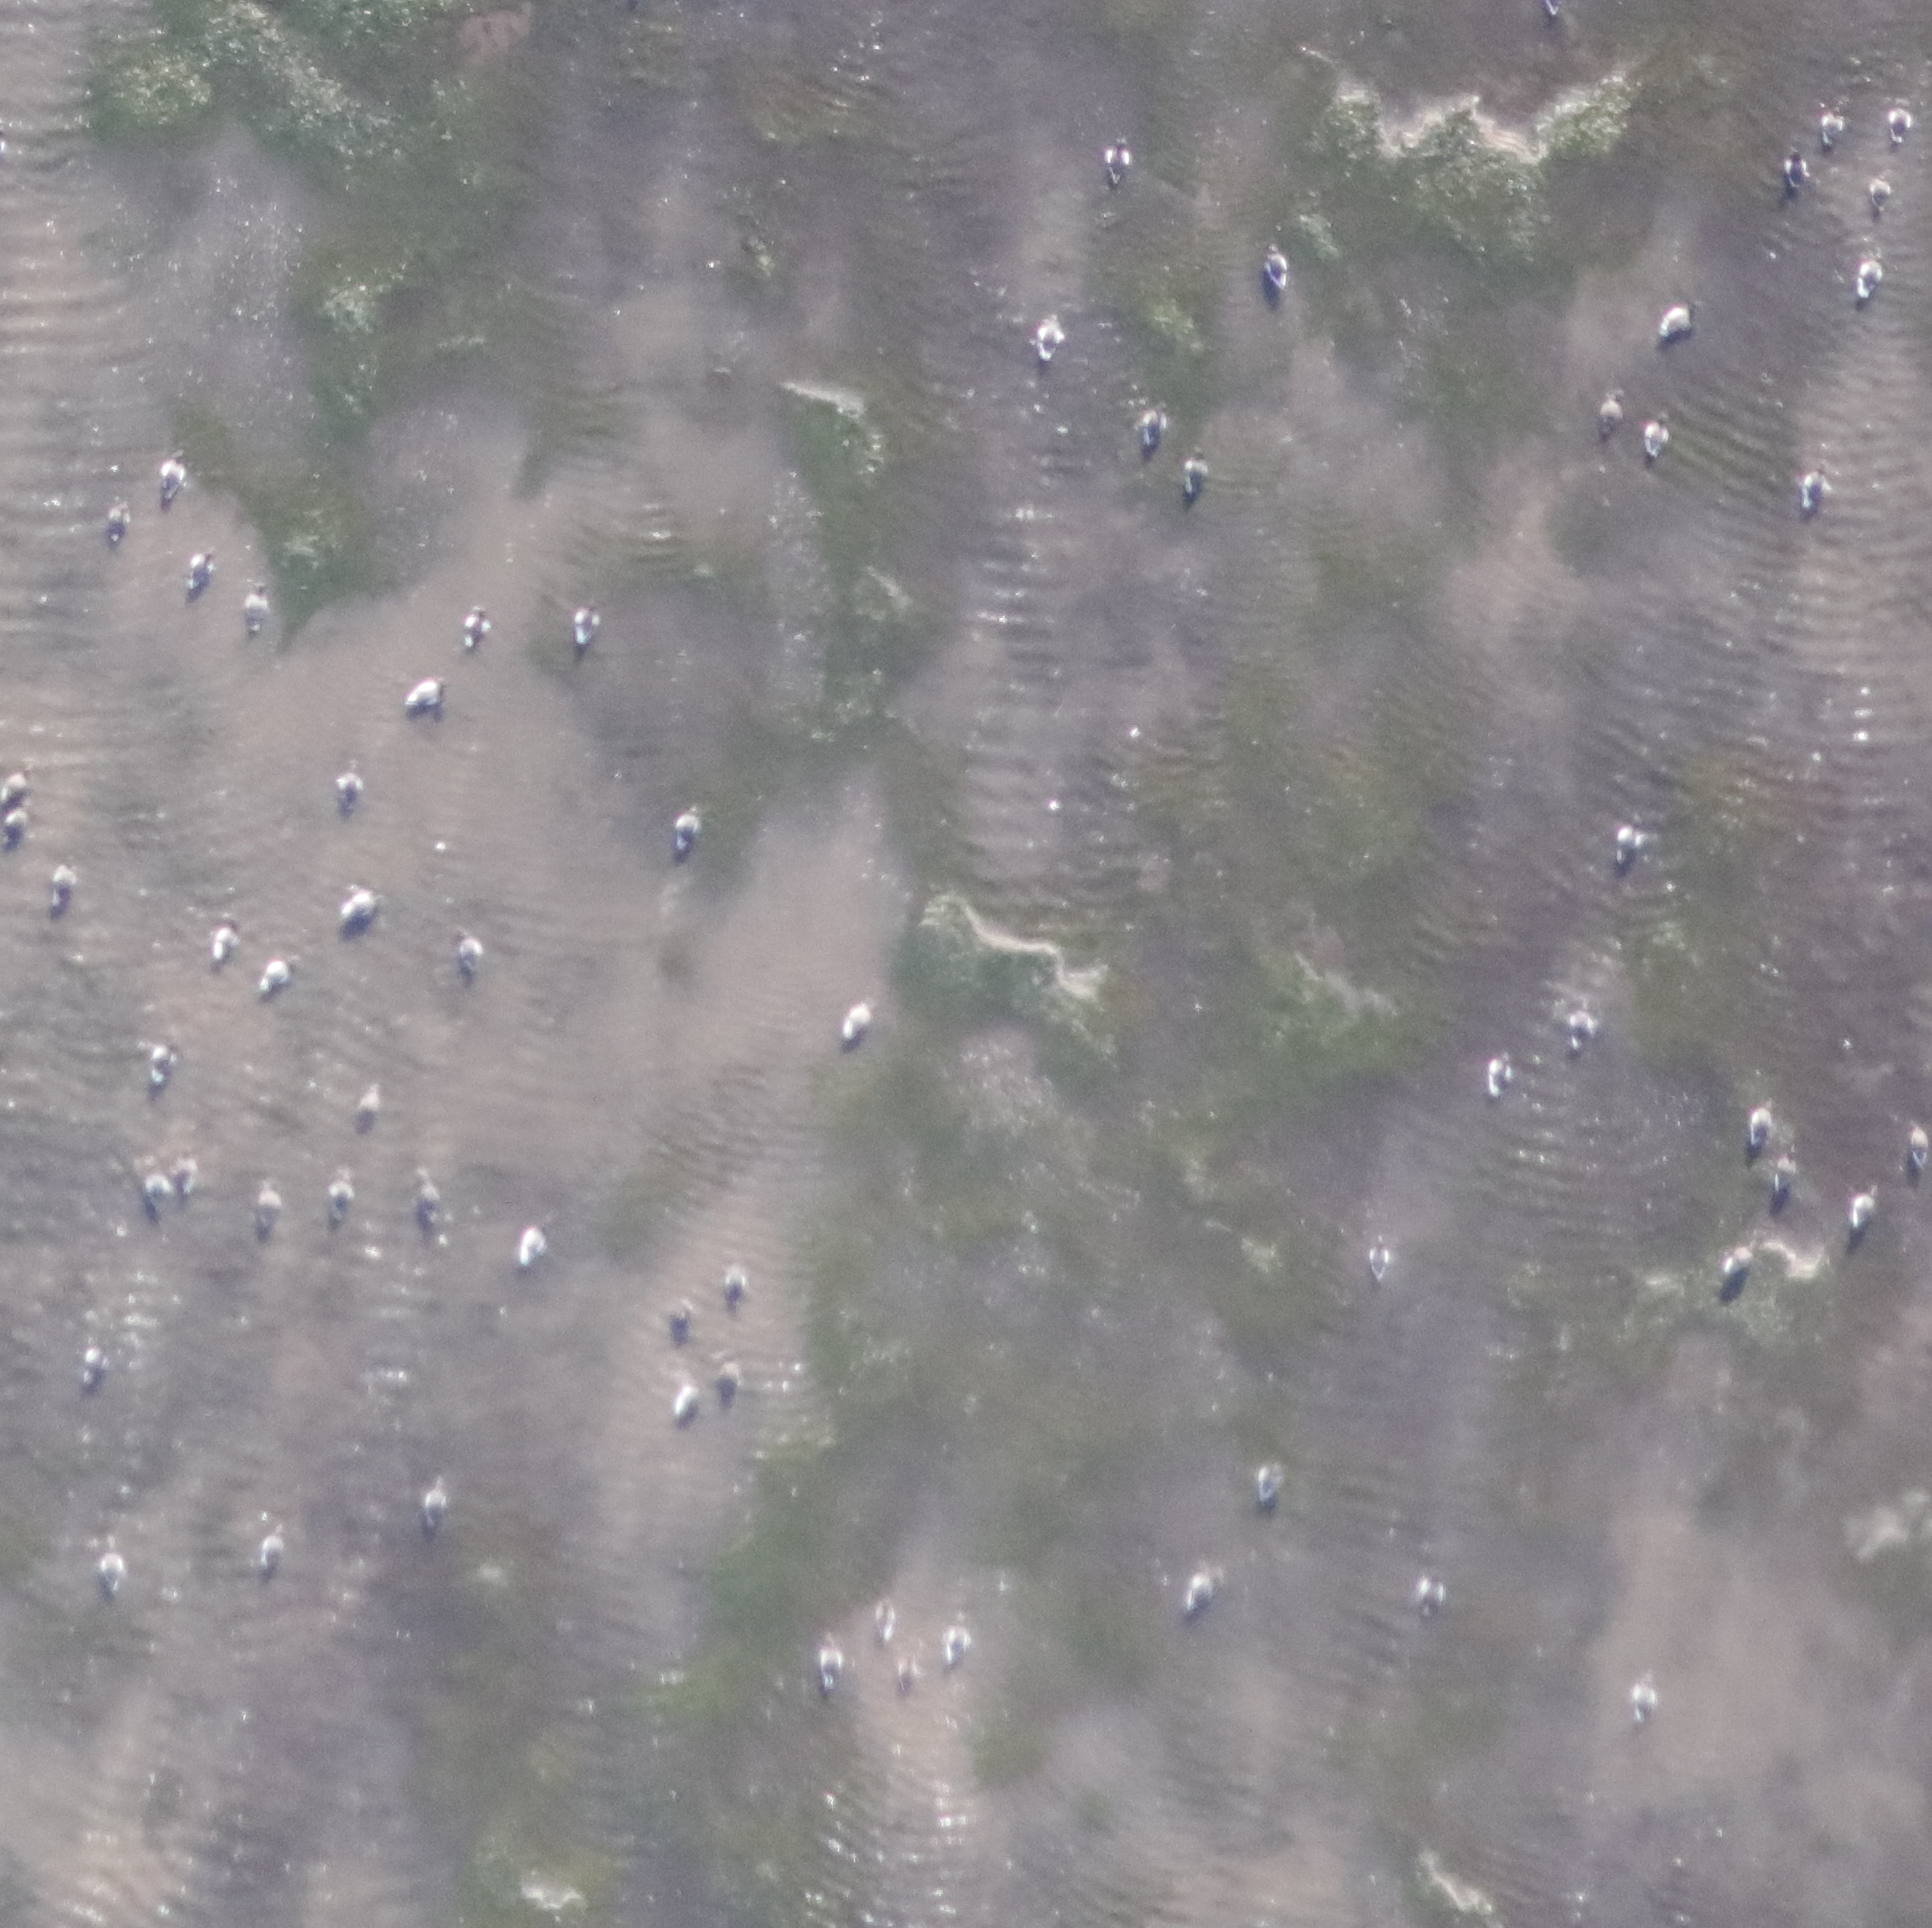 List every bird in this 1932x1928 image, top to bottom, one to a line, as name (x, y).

brant (1909, 123)
brant (1836, 126)
brant (1117, 160)
brant (1795, 190)
brant (1874, 202)
brant (1876, 263)
brant (1277, 269)
brant (1677, 322)
brant (1042, 343)
brant (1150, 423)
brant (1598, 423)
brant (1655, 441)
brant (1195, 478)
brant (171, 481)
brant (1819, 494)
brant (121, 517)
brant (202, 573)
brant (257, 602)
brant (591, 625)
brant (470, 628)
brant (431, 690)
brant (9, 787)
brant (355, 788)
brant (18, 825)
brant (693, 832)
brant (1637, 842)
brant (58, 897)
brant (361, 914)
brant (228, 936)
brant (472, 954)
brant (275, 976)
brant (858, 1025)
brant (1583, 1028)
brant (160, 1061)
brant (1504, 1075)
brant (368, 1113)
brant (1763, 1120)
brant (1924, 1143)
brant (1798, 1174)
brant (192, 1181)
brant (160, 1190)
brant (341, 1193)
brant (438, 1195)
brant (1861, 1202)
brant (271, 1214)
brant (538, 1245)
brant (1378, 1264)
brant (1732, 1269)
brant (737, 1287)
brant (688, 1315)
brant (91, 1364)
brant (719, 1373)
brant (687, 1401)
brant (1274, 1488)
brant (438, 1502)
brant (276, 1556)
brant (115, 1583)
brant (1193, 1591)
brant (1433, 1599)
brant (885, 1629)
brant (955, 1639)
brant (817, 1669)
brant (907, 1676)
brant (1647, 1708)